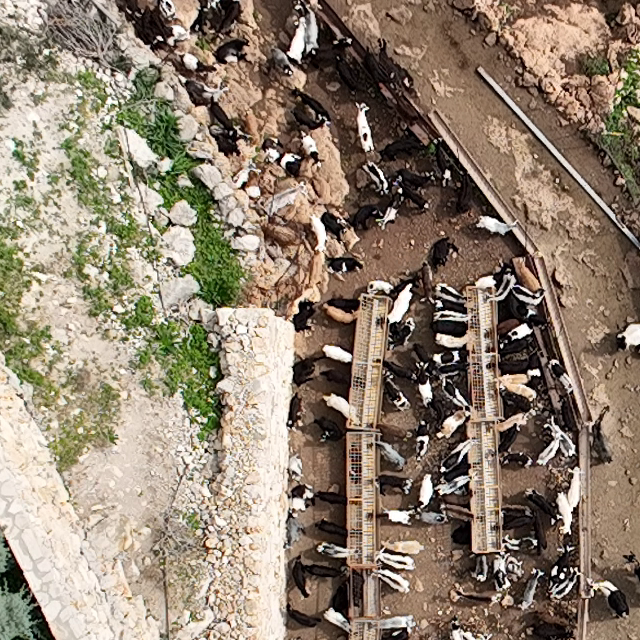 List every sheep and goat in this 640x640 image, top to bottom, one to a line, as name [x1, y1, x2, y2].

goat [221, 0, 241, 28]
goat [293, 0, 318, 54]
goat [207, 1, 222, 21]
goat [116, 2, 141, 17]
goat [159, 2, 176, 19]
goat [287, 4, 304, 64]
goat [142, 6, 162, 34]
goat [152, 6, 174, 36]
goat [194, 6, 208, 32]
goat [132, 20, 164, 42]
goat [165, 26, 190, 45]
goat [313, 37, 352, 69]
goat [217, 38, 249, 64]
goat [378, 38, 405, 84]
goat [365, 45, 396, 88]
goat [270, 48, 293, 76]
goat [177, 52, 217, 70]
goat [335, 55, 359, 89]
goat [394, 61, 414, 88]
goat [179, 75, 228, 101]
goat [292, 87, 326, 117]
goat [395, 90, 421, 125]
goat [209, 96, 234, 129]
goat [355, 100, 375, 152]
goat [293, 108, 329, 130]
goat [244, 114, 260, 144]
goat [208, 125, 235, 154]
goat [301, 132, 324, 167]
goat [262, 136, 279, 162]
goat [402, 136, 425, 150]
goat [433, 136, 453, 186]
goat [382, 143, 412, 160]
goat [281, 152, 301, 175]
goat [364, 161, 390, 195]
goat [233, 163, 255, 187]
goat [396, 168, 435, 189]
goat [245, 169, 261, 197]
goat [456, 170, 473, 211]
goat [393, 177, 429, 209]
goat [265, 180, 307, 212]
goat [376, 193, 401, 230]
goat [352, 204, 382, 229]
goat [321, 212, 346, 244]
goat [309, 215, 328, 252]
goat [478, 215, 519, 235]
goat [257, 217, 295, 244]
goat [431, 236, 449, 274]
goat [308, 253, 321, 287]
goat [325, 255, 364, 273]
goat [517, 258, 542, 290]
goat [475, 259, 511, 288]
goat [421, 260, 435, 305]
goat [390, 273, 421, 297]
goat [485, 274, 515, 303]
goat [367, 280, 394, 292]
goat [436, 282, 473, 302]
goat [376, 283, 413, 326]
goat [512, 284, 546, 305]
goat [506, 294, 522, 321]
goat [327, 297, 365, 313]
goat [435, 299, 471, 312]
goat [322, 304, 362, 323]
goat [517, 305, 545, 325]
goat [431, 311, 475, 322]
goat [386, 317, 415, 350]
goat [484, 319, 519, 339]
goat [617, 319, 639, 351]
goat [430, 321, 472, 337]
goat [497, 322, 533, 347]
goat [436, 331, 476, 348]
goat [486, 335, 533, 357]
goat [414, 344, 441, 378]
goat [322, 345, 353, 363]
goat [434, 347, 476, 364]
goat [528, 347, 542, 388]
goat [293, 357, 314, 386]
goat [374, 359, 417, 381]
goat [487, 359, 528, 374]
goat [549, 360, 574, 392]
goat [414, 362, 431, 406]
goat [440, 364, 477, 377]
goat [319, 370, 365, 389]
goat [382, 371, 411, 412]
goat [494, 374, 528, 384]
goat [441, 379, 475, 414]
goat [503, 383, 535, 400]
goat [499, 385, 531, 412]
goat [286, 394, 301, 430]
goat [323, 394, 360, 425]
goat [558, 394, 576, 431]
goat [431, 400, 445, 429]
goat [589, 404, 612, 462]
goat [436, 411, 470, 439]
goat [494, 414, 528, 430]
goat [545, 416, 576, 457]
goat [312, 417, 343, 442]
goat [414, 419, 429, 461]
goat [368, 422, 409, 438]
goat [490, 423, 519, 457]
goat [537, 433, 561, 466]
goat [441, 438, 479, 473]
goat [369, 440, 407, 470]
goat [348, 446, 362, 483]
goat [500, 451, 533, 468]
goat [287, 454, 303, 481]
goat [440, 462, 480, 484]
goat [566, 468, 584, 508]
goat [436, 472, 479, 496]
goat [374, 474, 413, 494]
goat [409, 474, 434, 514]
goat [289, 484, 314, 519]
goat [524, 488, 562, 524]
goat [315, 492, 359, 505]
goat [556, 492, 573, 536]
goat [440, 505, 485, 522]
goat [495, 505, 533, 517]
goat [413, 508, 448, 524]
goat [368, 510, 414, 527]
goat [532, 510, 546, 548]
goat [493, 516, 535, 530]
goat [283, 518, 304, 548]
goat [314, 519, 363, 537]
goat [450, 522, 474, 543]
goat [500, 533, 536, 553]
goat [379, 540, 425, 554]
goat [316, 542, 361, 557]
goat [548, 545, 575, 592]
goat [494, 551, 511, 587]
goat [624, 552, 639, 604]
goat [474, 553, 487, 581]
goat [374, 554, 415, 570]
goat [508, 556, 523, 583]
goat [293, 557, 312, 598]
goat [305, 564, 347, 577]
goat [550, 566, 582, 598]
goat [350, 568, 361, 606]
goat [371, 569, 412, 593]
goat [520, 569, 545, 608]
goat [585, 577, 630, 619]
goat [333, 578, 349, 608]
goat [453, 584, 500, 605]
goat [286, 602, 321, 627]
goat [323, 608, 354, 633]
goat [368, 614, 416, 631]
goat [452, 616, 464, 639]
goat [534, 623, 575, 639]
goat [367, 631, 409, 639]
goat [462, 632, 493, 639]